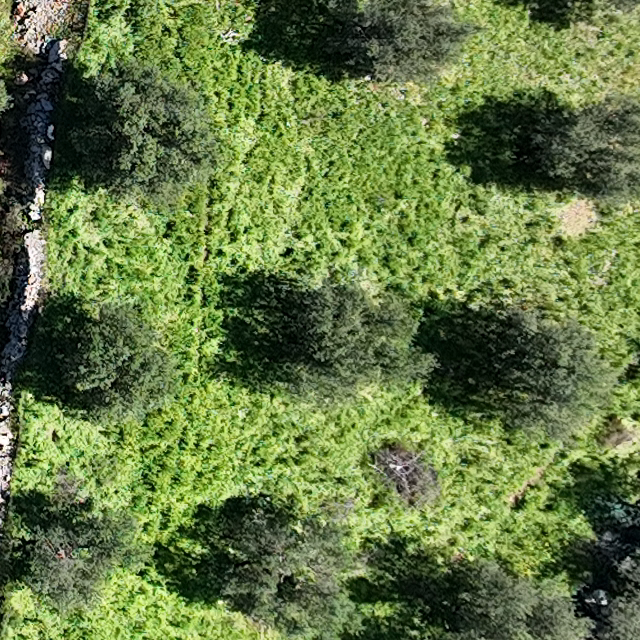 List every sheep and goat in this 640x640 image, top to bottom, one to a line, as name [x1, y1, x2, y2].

sheep [14, 1, 28, 21]